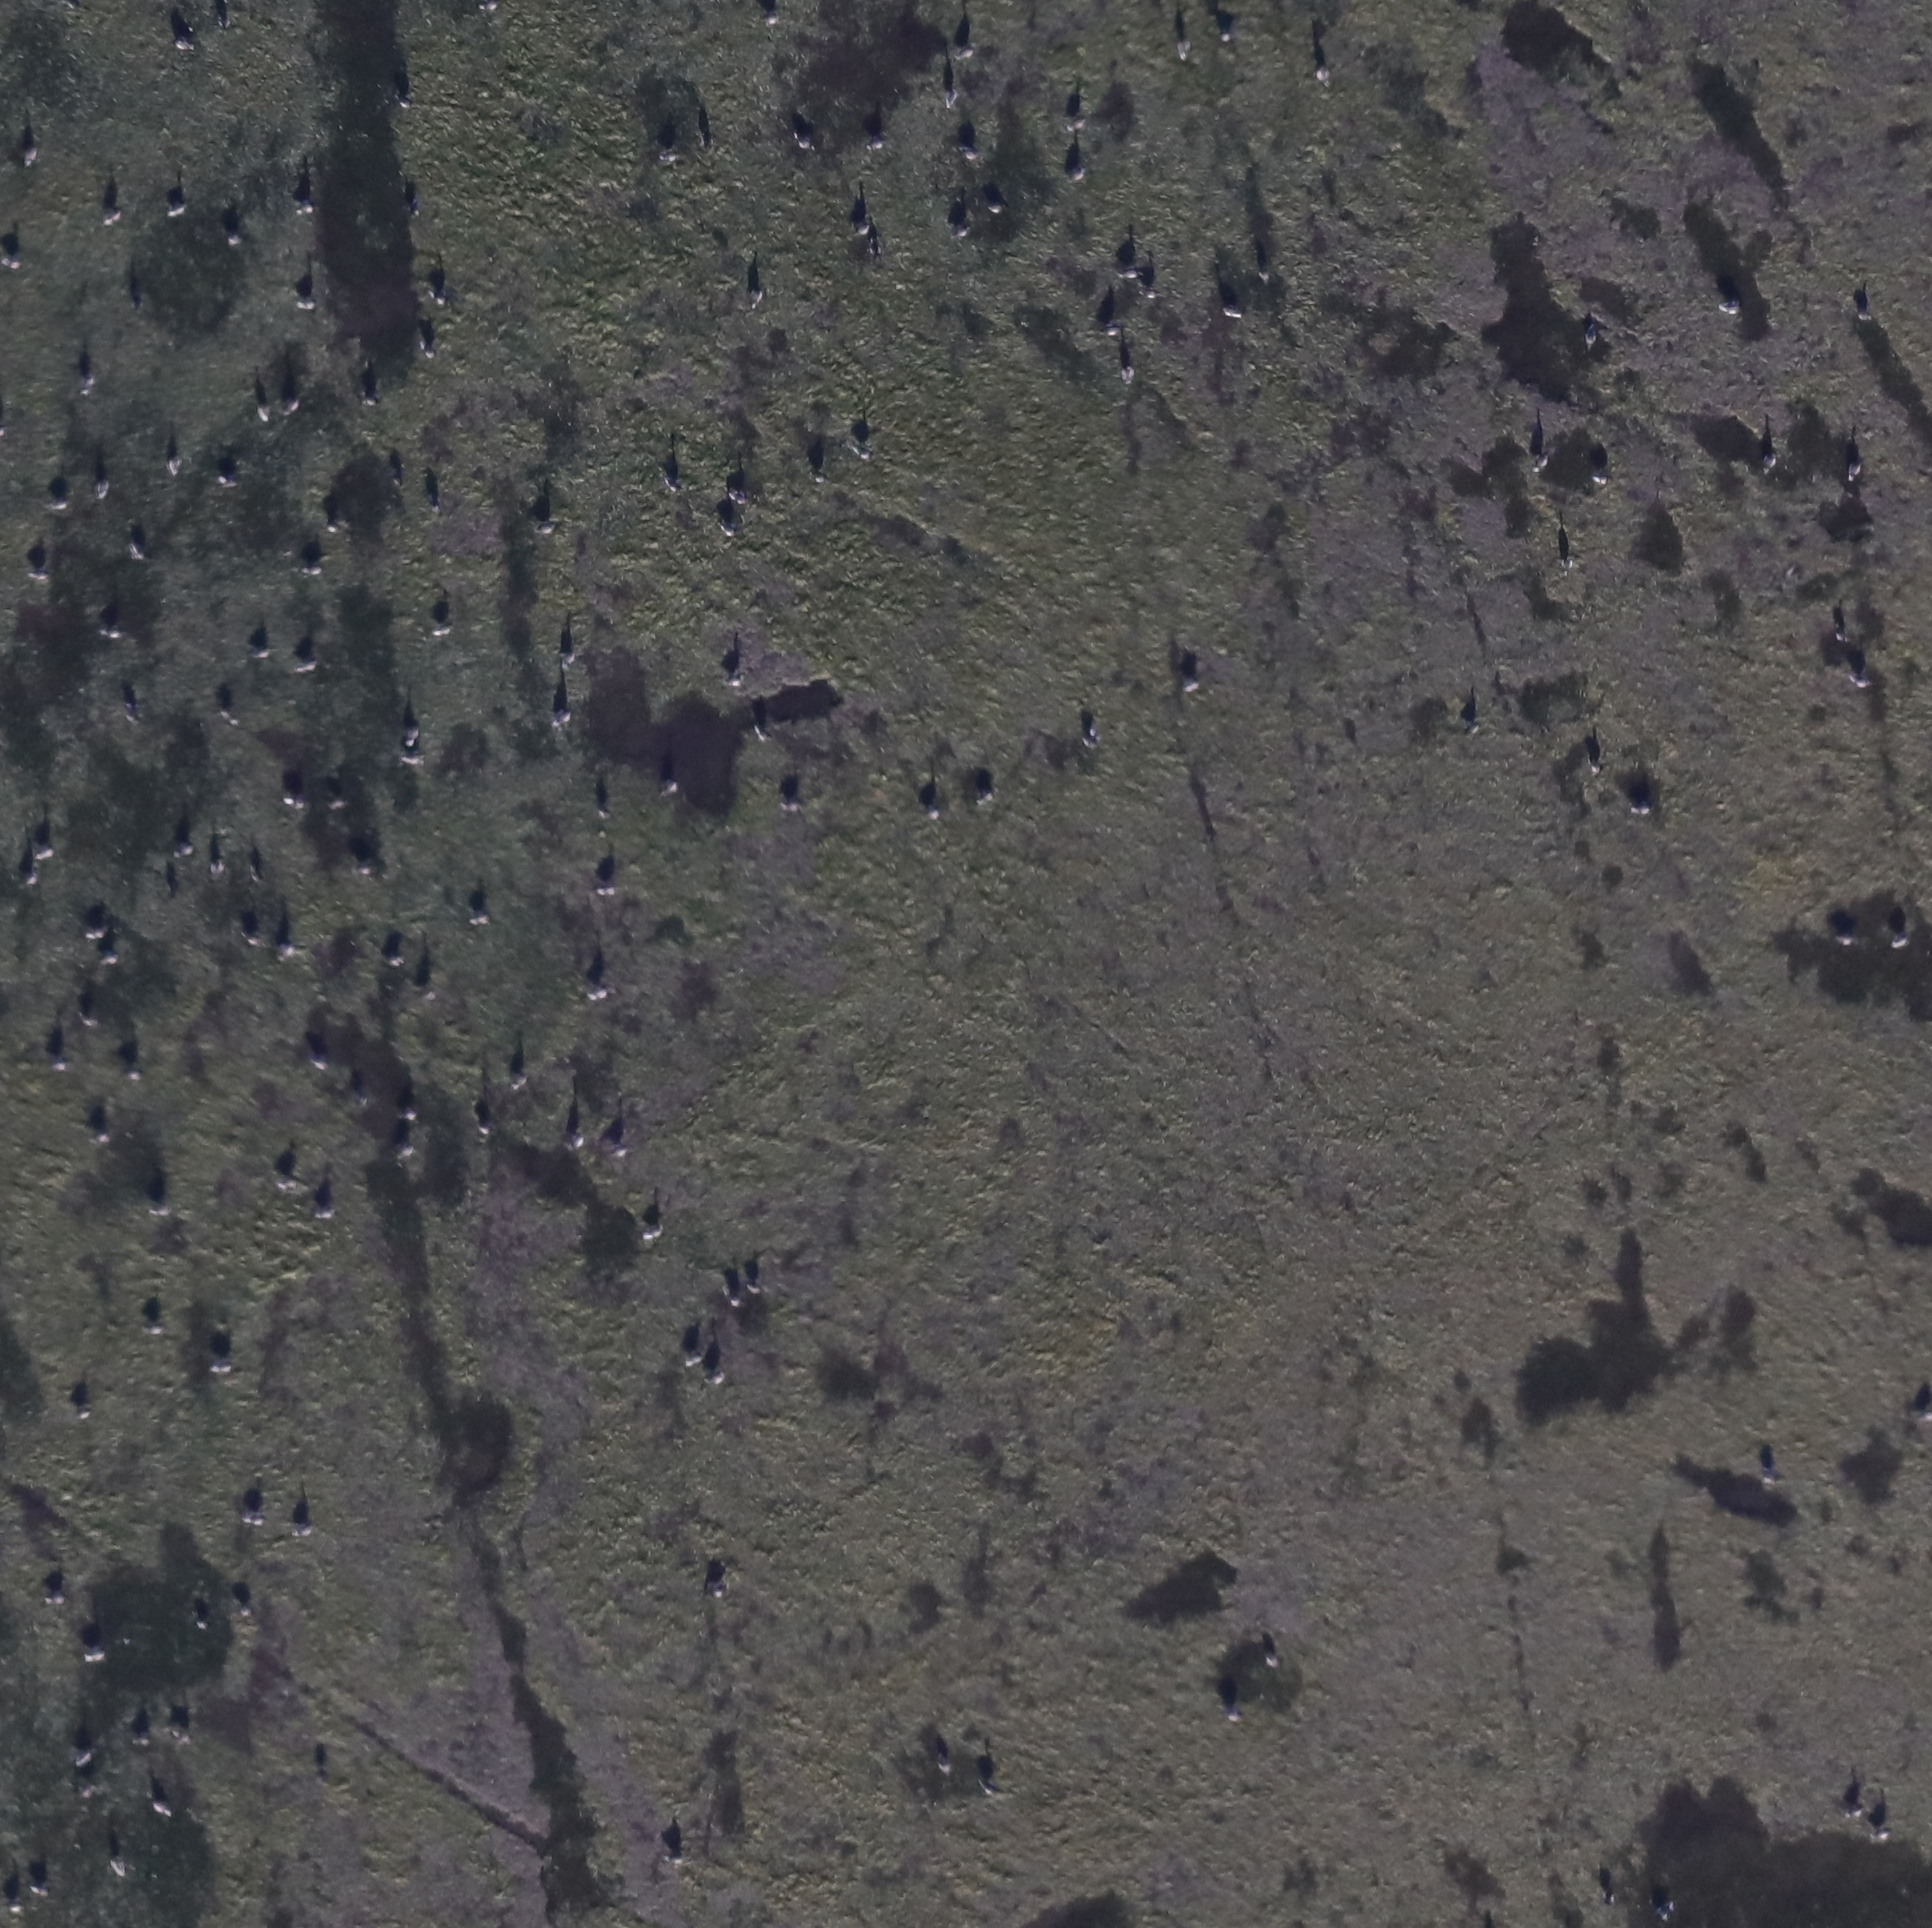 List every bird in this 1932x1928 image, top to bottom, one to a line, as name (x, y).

brant (491, 8)
brant (775, 22)
brant (226, 36)
brant (1230, 38)
brant (967, 48)
brant (1181, 53)
brant (184, 55)
brant (1326, 60)
brant (958, 102)
brant (407, 104)
brant (1078, 127)
brant (803, 140)
brant (877, 145)
brant (707, 148)
brant (970, 156)
brant (673, 163)
brant (41, 164)
brant (1081, 170)
brant (420, 204)
brant (303, 207)
brant (1001, 207)
brant (167, 216)
brant (104, 221)
brant (967, 224)
brant (863, 227)
brant (237, 246)
brant (878, 253)
brant (9, 257)
brant (1271, 274)
brant (1125, 275)
brant (1157, 290)
brant (134, 292)
brant (765, 293)
brant (297, 294)
brant (443, 308)
brant (1240, 312)
brant (1721, 313)
brant (1870, 315)
brant (1111, 331)
brant (1591, 340)
brant (417, 351)
brant (1128, 370)
brant (96, 377)
brant (377, 395)
brant (295, 404)
brant (259, 410)
brant (1527, 458)
brant (1770, 462)
brant (177, 463)
brant (868, 463)
brant (1853, 472)
brant (398, 479)
brant (813, 480)
brant (1599, 480)
brant (673, 481)
brant (231, 483)
brant (109, 489)
brant (734, 494)
brant (62, 501)
brant (336, 530)
brant (553, 535)
brant (740, 536)
brant (140, 547)
brant (1570, 561)
brant (316, 567)
brant (31, 579)
brant (1843, 626)
brant (113, 631)
brant (440, 634)
brant (566, 651)
brant (259, 655)
brant (306, 667)
brant (732, 677)
brant (1861, 680)
brant (1186, 685)
brant (132, 709)
brant (562, 716)
brant (233, 721)
brant (1481, 725)
brant (765, 733)
brant (1092, 735)
brant (421, 744)
brant (420, 767)
brant (1596, 770)
brant (658, 799)
brant (793, 803)
brant (337, 804)
brant (986, 804)
brant (1636, 805)
brant (284, 810)
brant (920, 815)
brant (188, 849)
brant (45, 857)
brant (219, 860)
brant (30, 872)
brant (260, 880)
brant (363, 883)
brant (615, 890)
brant (483, 921)
brant (103, 932)
brant (1845, 940)
brant (245, 941)
brant (1905, 942)
brant (287, 953)
brant (398, 958)
brant (110, 961)
brant (598, 987)
brant (430, 991)
brant (97, 1020)
brant (316, 1060)
brant (67, 1066)
brant (133, 1075)
brant (521, 1084)
brant (408, 1115)
brant (109, 1128)
brant (482, 1128)
brant (582, 1143)
brant (620, 1149)
brant (408, 1153)
brant (282, 1184)
brant (316, 1214)
brant (161, 1220)
brant (655, 1237)
brant (763, 1295)
brant (733, 1312)
brant (157, 1326)
brant (703, 1356)
brant (228, 1370)
brant (725, 1383)
brant (83, 1411)
brant (1924, 1413)
brant (1771, 1478)
brant (310, 1529)
brant (247, 1530)
brant (41, 1589)
brant (715, 1596)
brant (245, 1612)
brant (203, 1625)
brant (1275, 1655)
brant (105, 1656)
brant (1237, 1711)
brant (173, 1732)
brant (140, 1733)
brant (79, 1758)
brant (946, 1764)
brant (992, 1791)
brant (84, 1794)
brant (163, 1807)
brant (1850, 1816)
brant (1878, 1840)
brant (678, 1858)
brant (127, 1863)
brant (37, 1885)
brant (1614, 1891)
brant (18, 1904)
brant (1665, 1909)